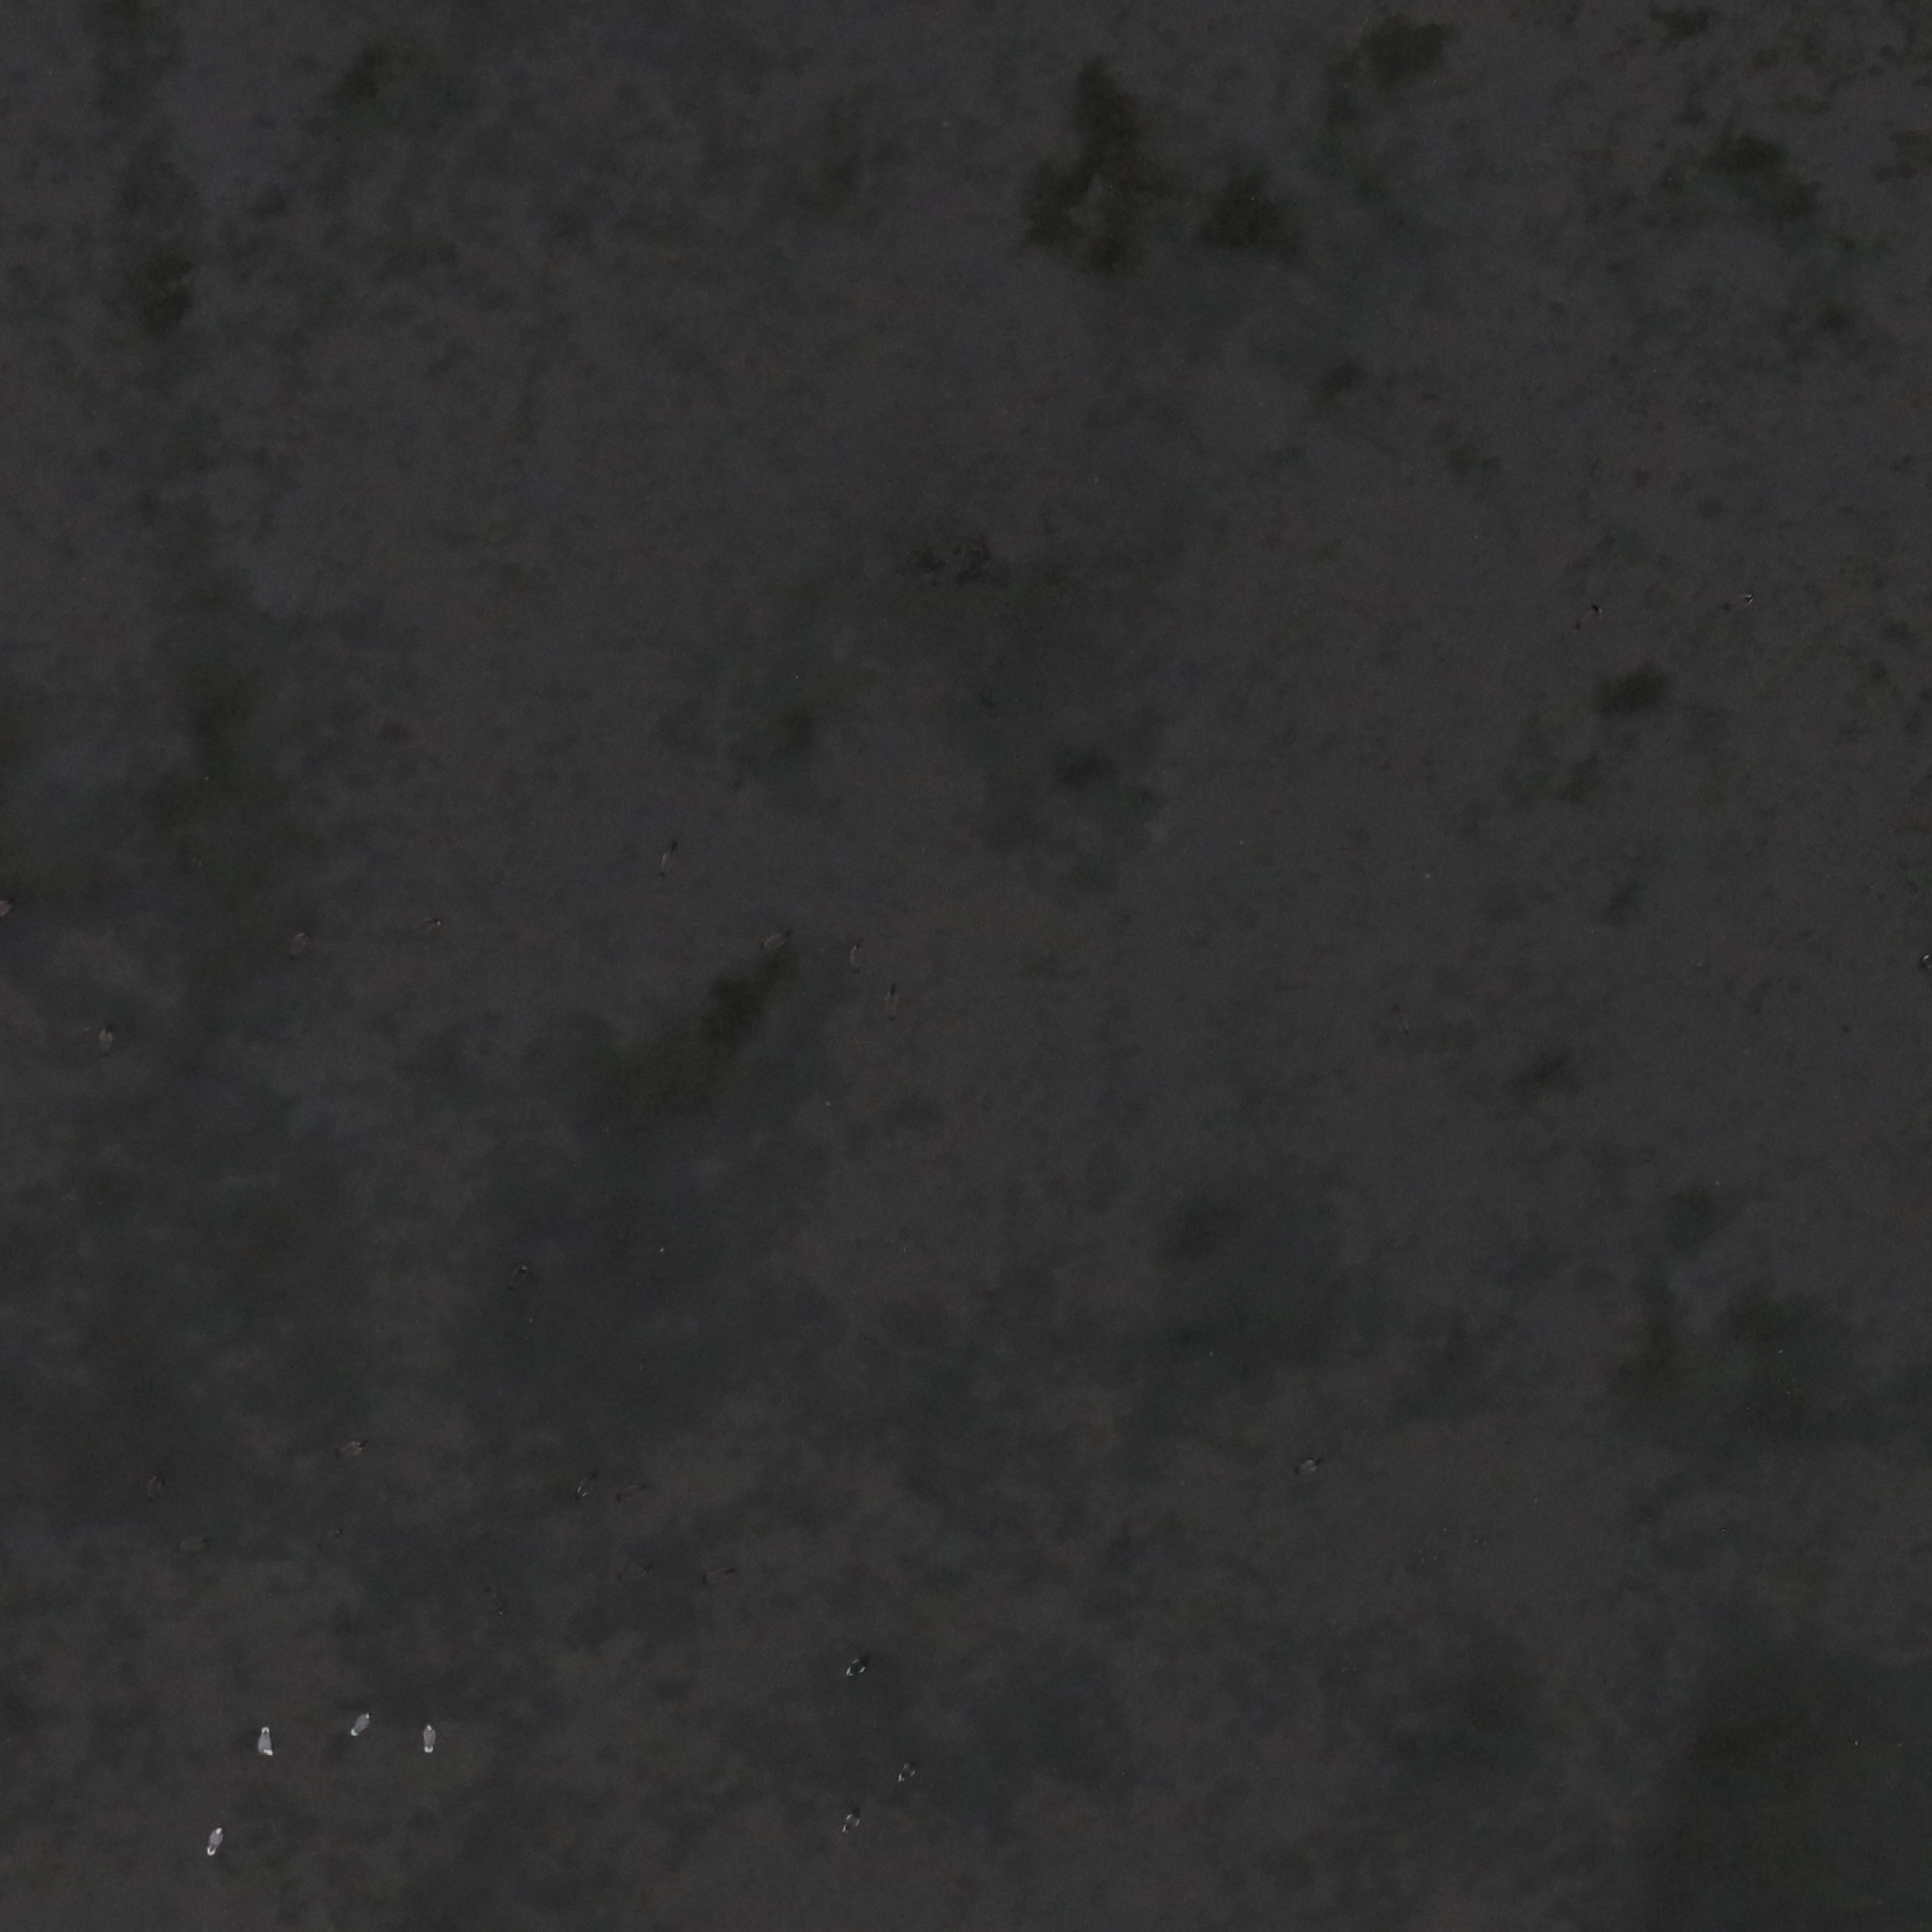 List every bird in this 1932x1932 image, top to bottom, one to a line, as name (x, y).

Canada goose (1738, 601)
Canada goose (1591, 616)
Canada goose (664, 862)
Canada goose (427, 927)
Canada goose (296, 938)
Canada goose (772, 941)
Canada goose (858, 958)
Canada goose (893, 1002)
Canada goose (106, 1041)
Canada goose (519, 1277)
Canada goose (355, 1450)
Canada goose (1309, 1467)
Canada goose (150, 1483)
Canada goose (591, 1483)
Canada goose (634, 1488)
Canada goose (333, 1537)
Canada goose (193, 1546)
Canada goose (636, 1571)
Canada goose (718, 1572)
Canada goose (497, 1602)
brant (859, 1667)
emperor goose (362, 1722)
emperor goose (263, 1739)
emperor goose (429, 1739)
brant (908, 1770)
brant (852, 1822)
emperor goose (212, 1844)